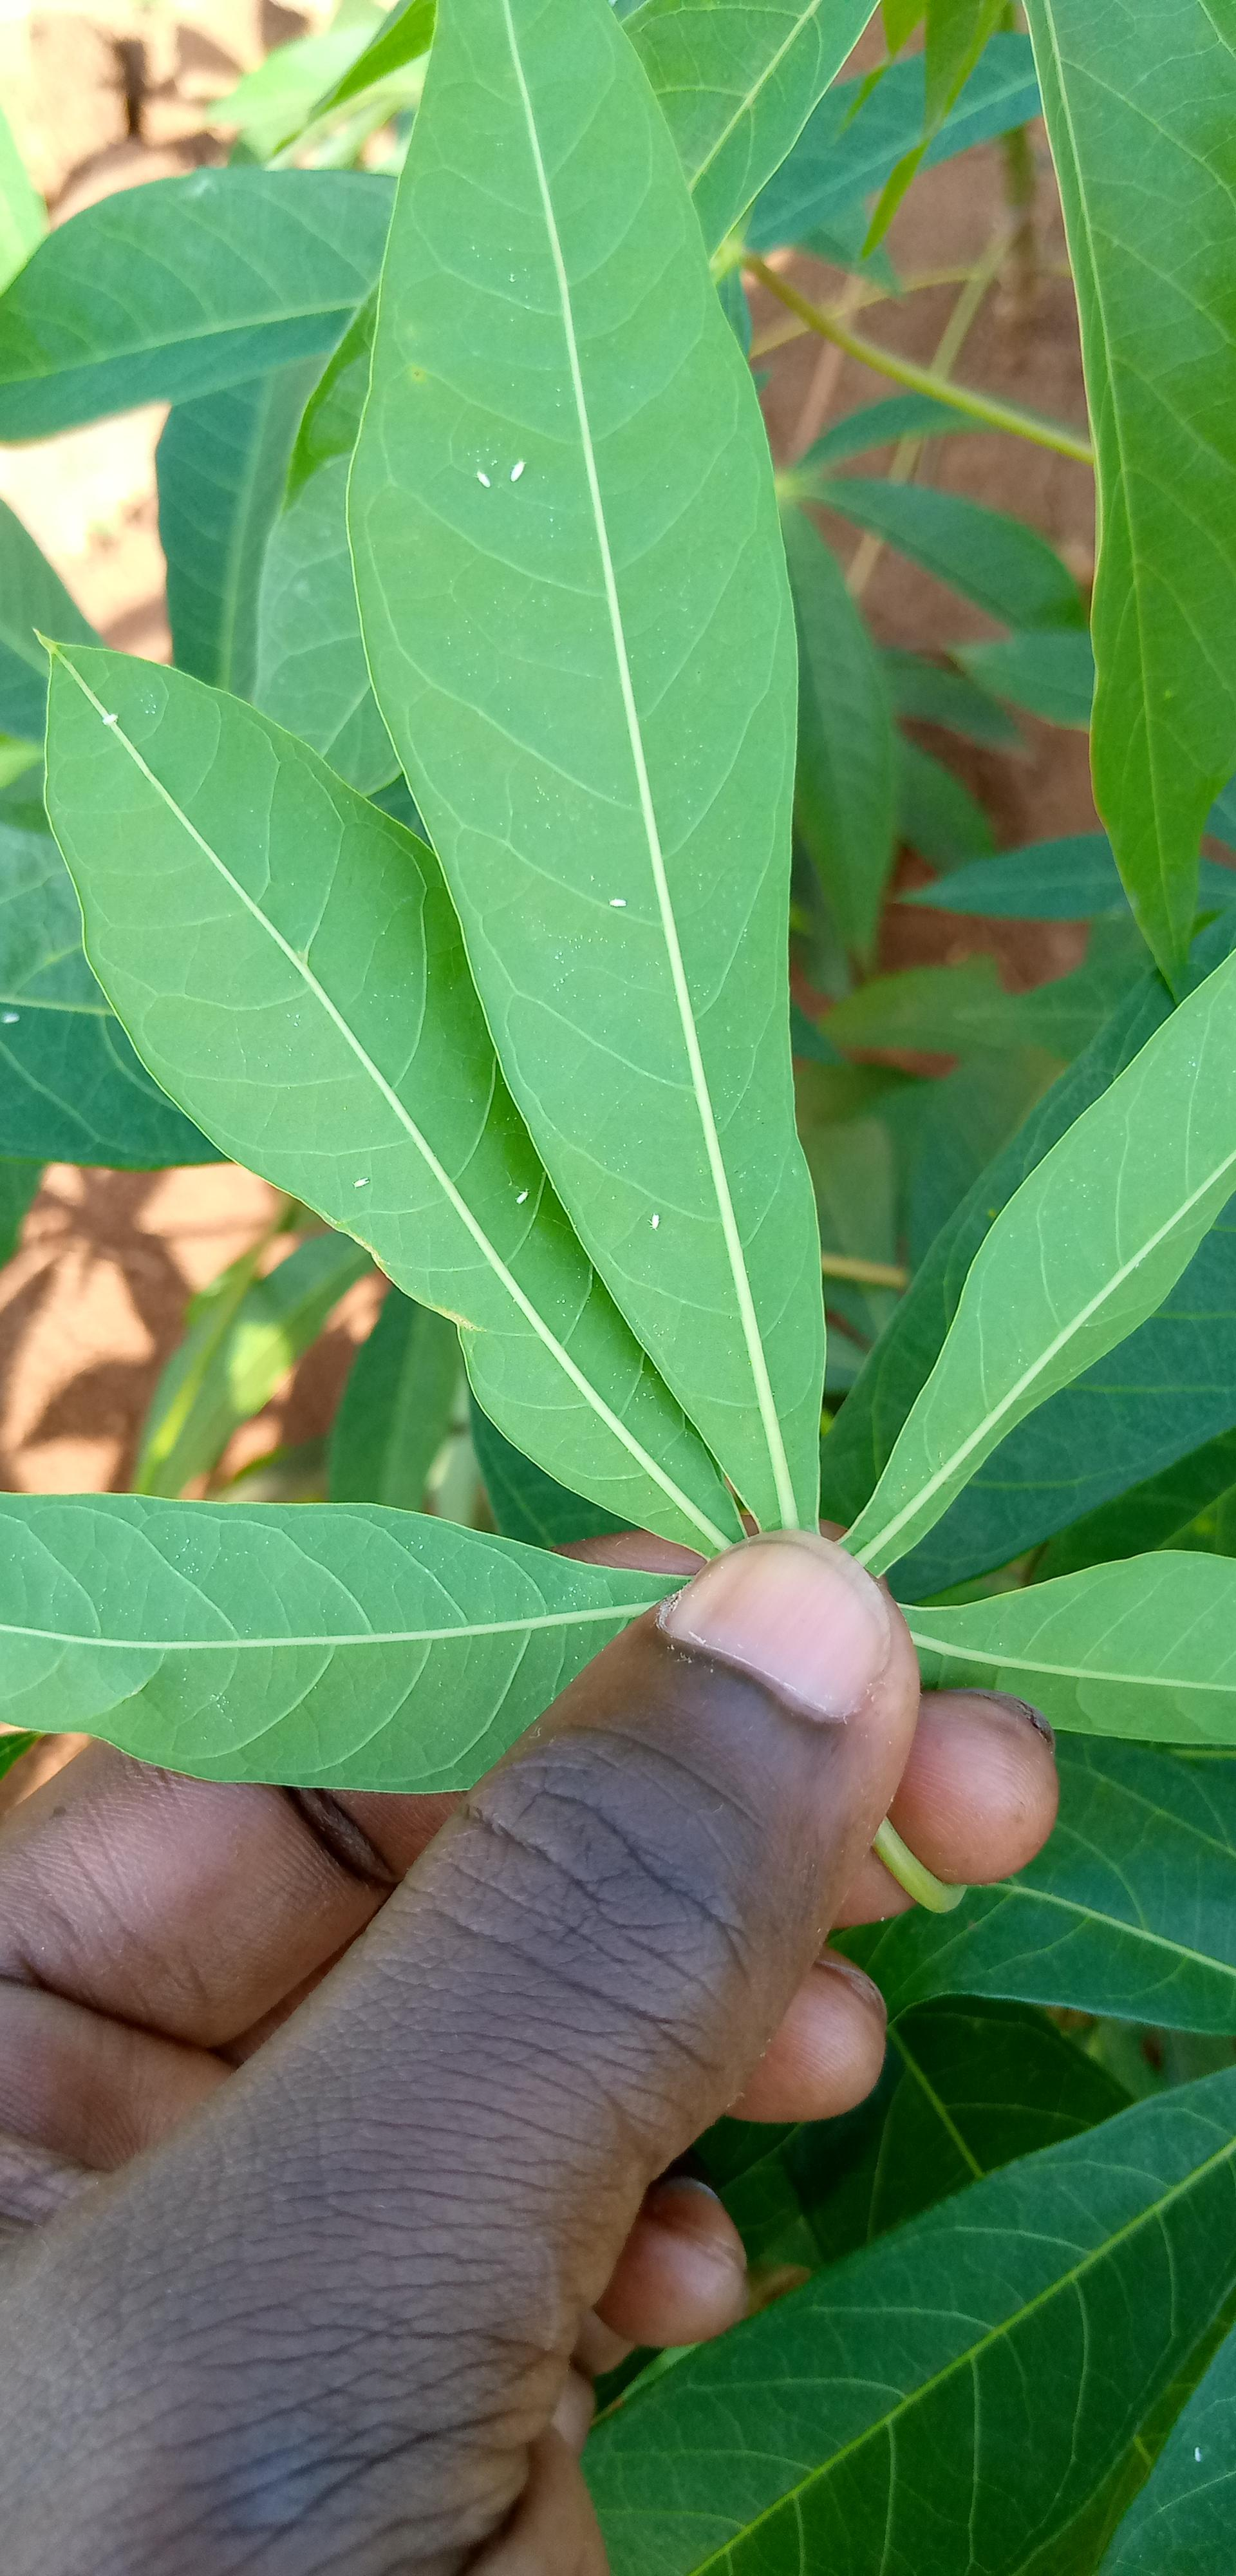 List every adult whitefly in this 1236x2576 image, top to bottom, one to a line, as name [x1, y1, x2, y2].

whitefly [509, 459, 530, 484]
whitefly [474, 468, 492, 489]
whitefly [98, 712, 121, 726]
whitefly [606, 897, 628, 910]
whitefly [1, 1010, 20, 1028]
whitefly [350, 1176, 375, 1191]
whitefly [514, 1188, 531, 1206]
whitefly [649, 1213, 662, 1232]